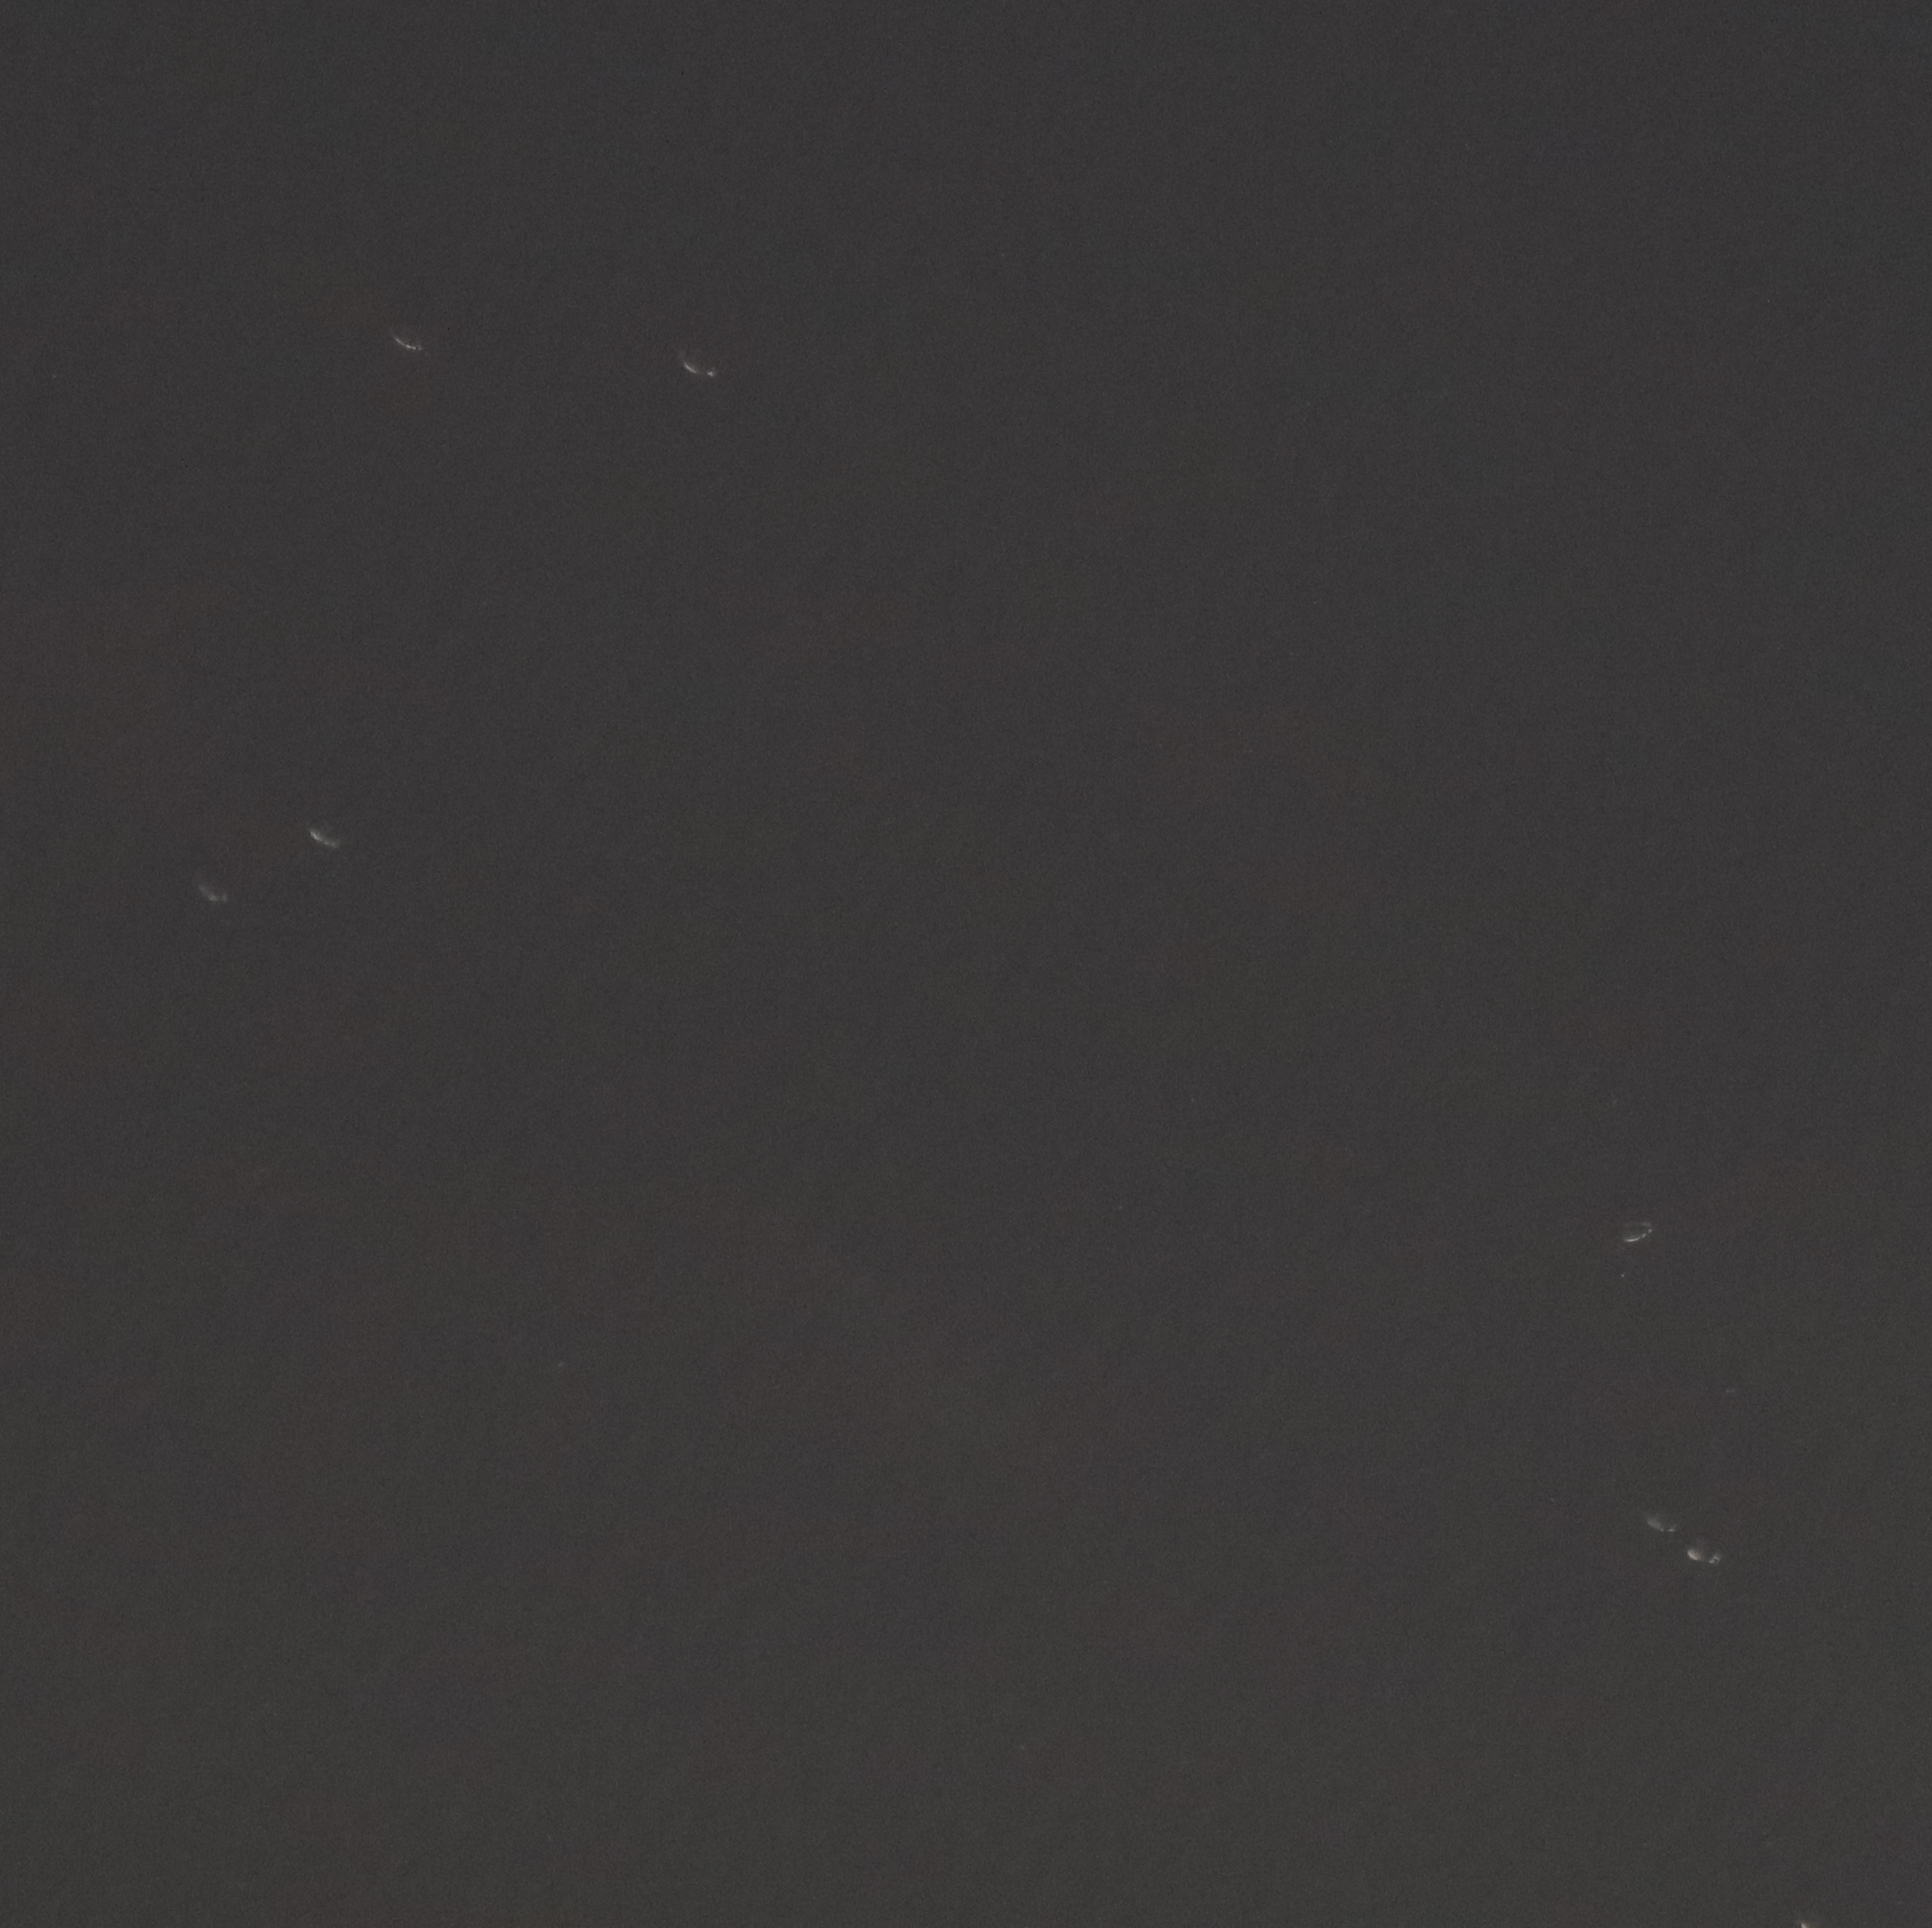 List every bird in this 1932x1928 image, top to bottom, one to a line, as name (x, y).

brant (402, 336)
brant (697, 363)
brant (325, 833)
brant (215, 890)
brant (1634, 1232)
brant (1660, 1522)
brant (1702, 1551)